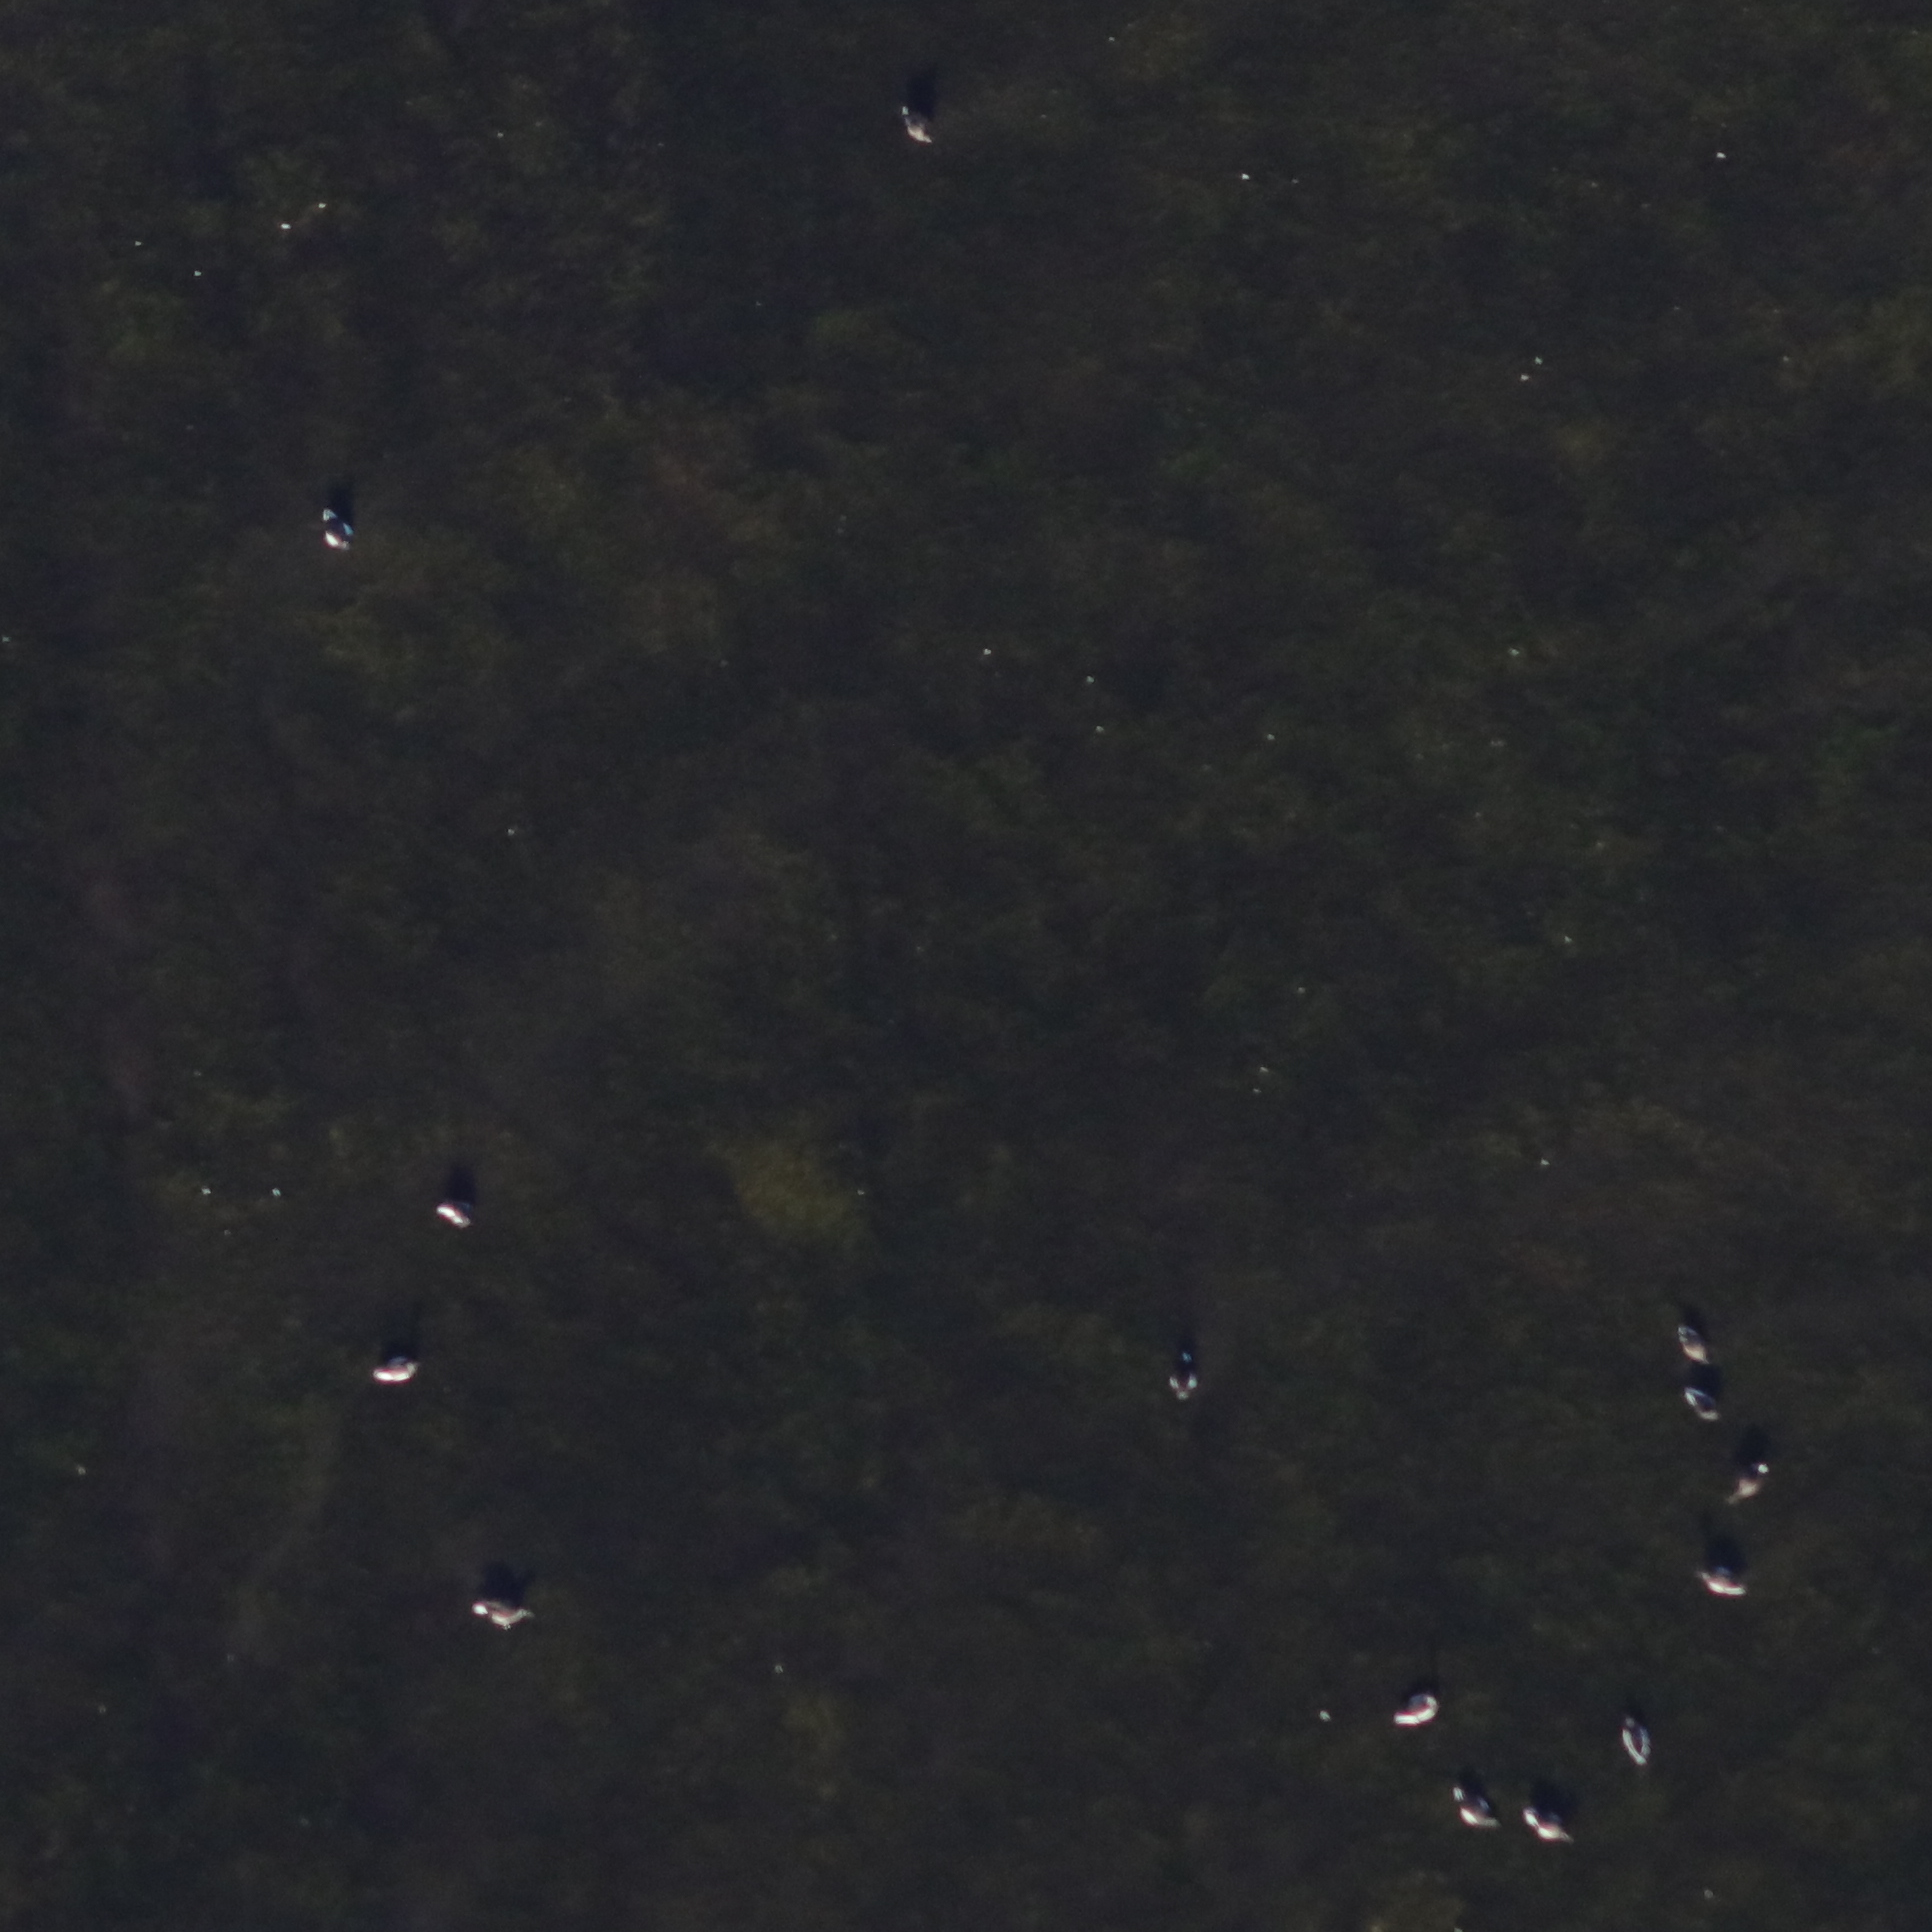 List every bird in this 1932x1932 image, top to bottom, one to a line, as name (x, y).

brant (916, 126)
brant (338, 531)
brant (457, 1214)
brant (1695, 1343)
brant (395, 1369)
brant (1186, 1379)
brant (1702, 1401)
brant (1750, 1481)
brant (1723, 1578)
brant (501, 1609)
brant (1419, 1709)
brant (1637, 1739)
brant (1476, 1808)
brant (1550, 1825)